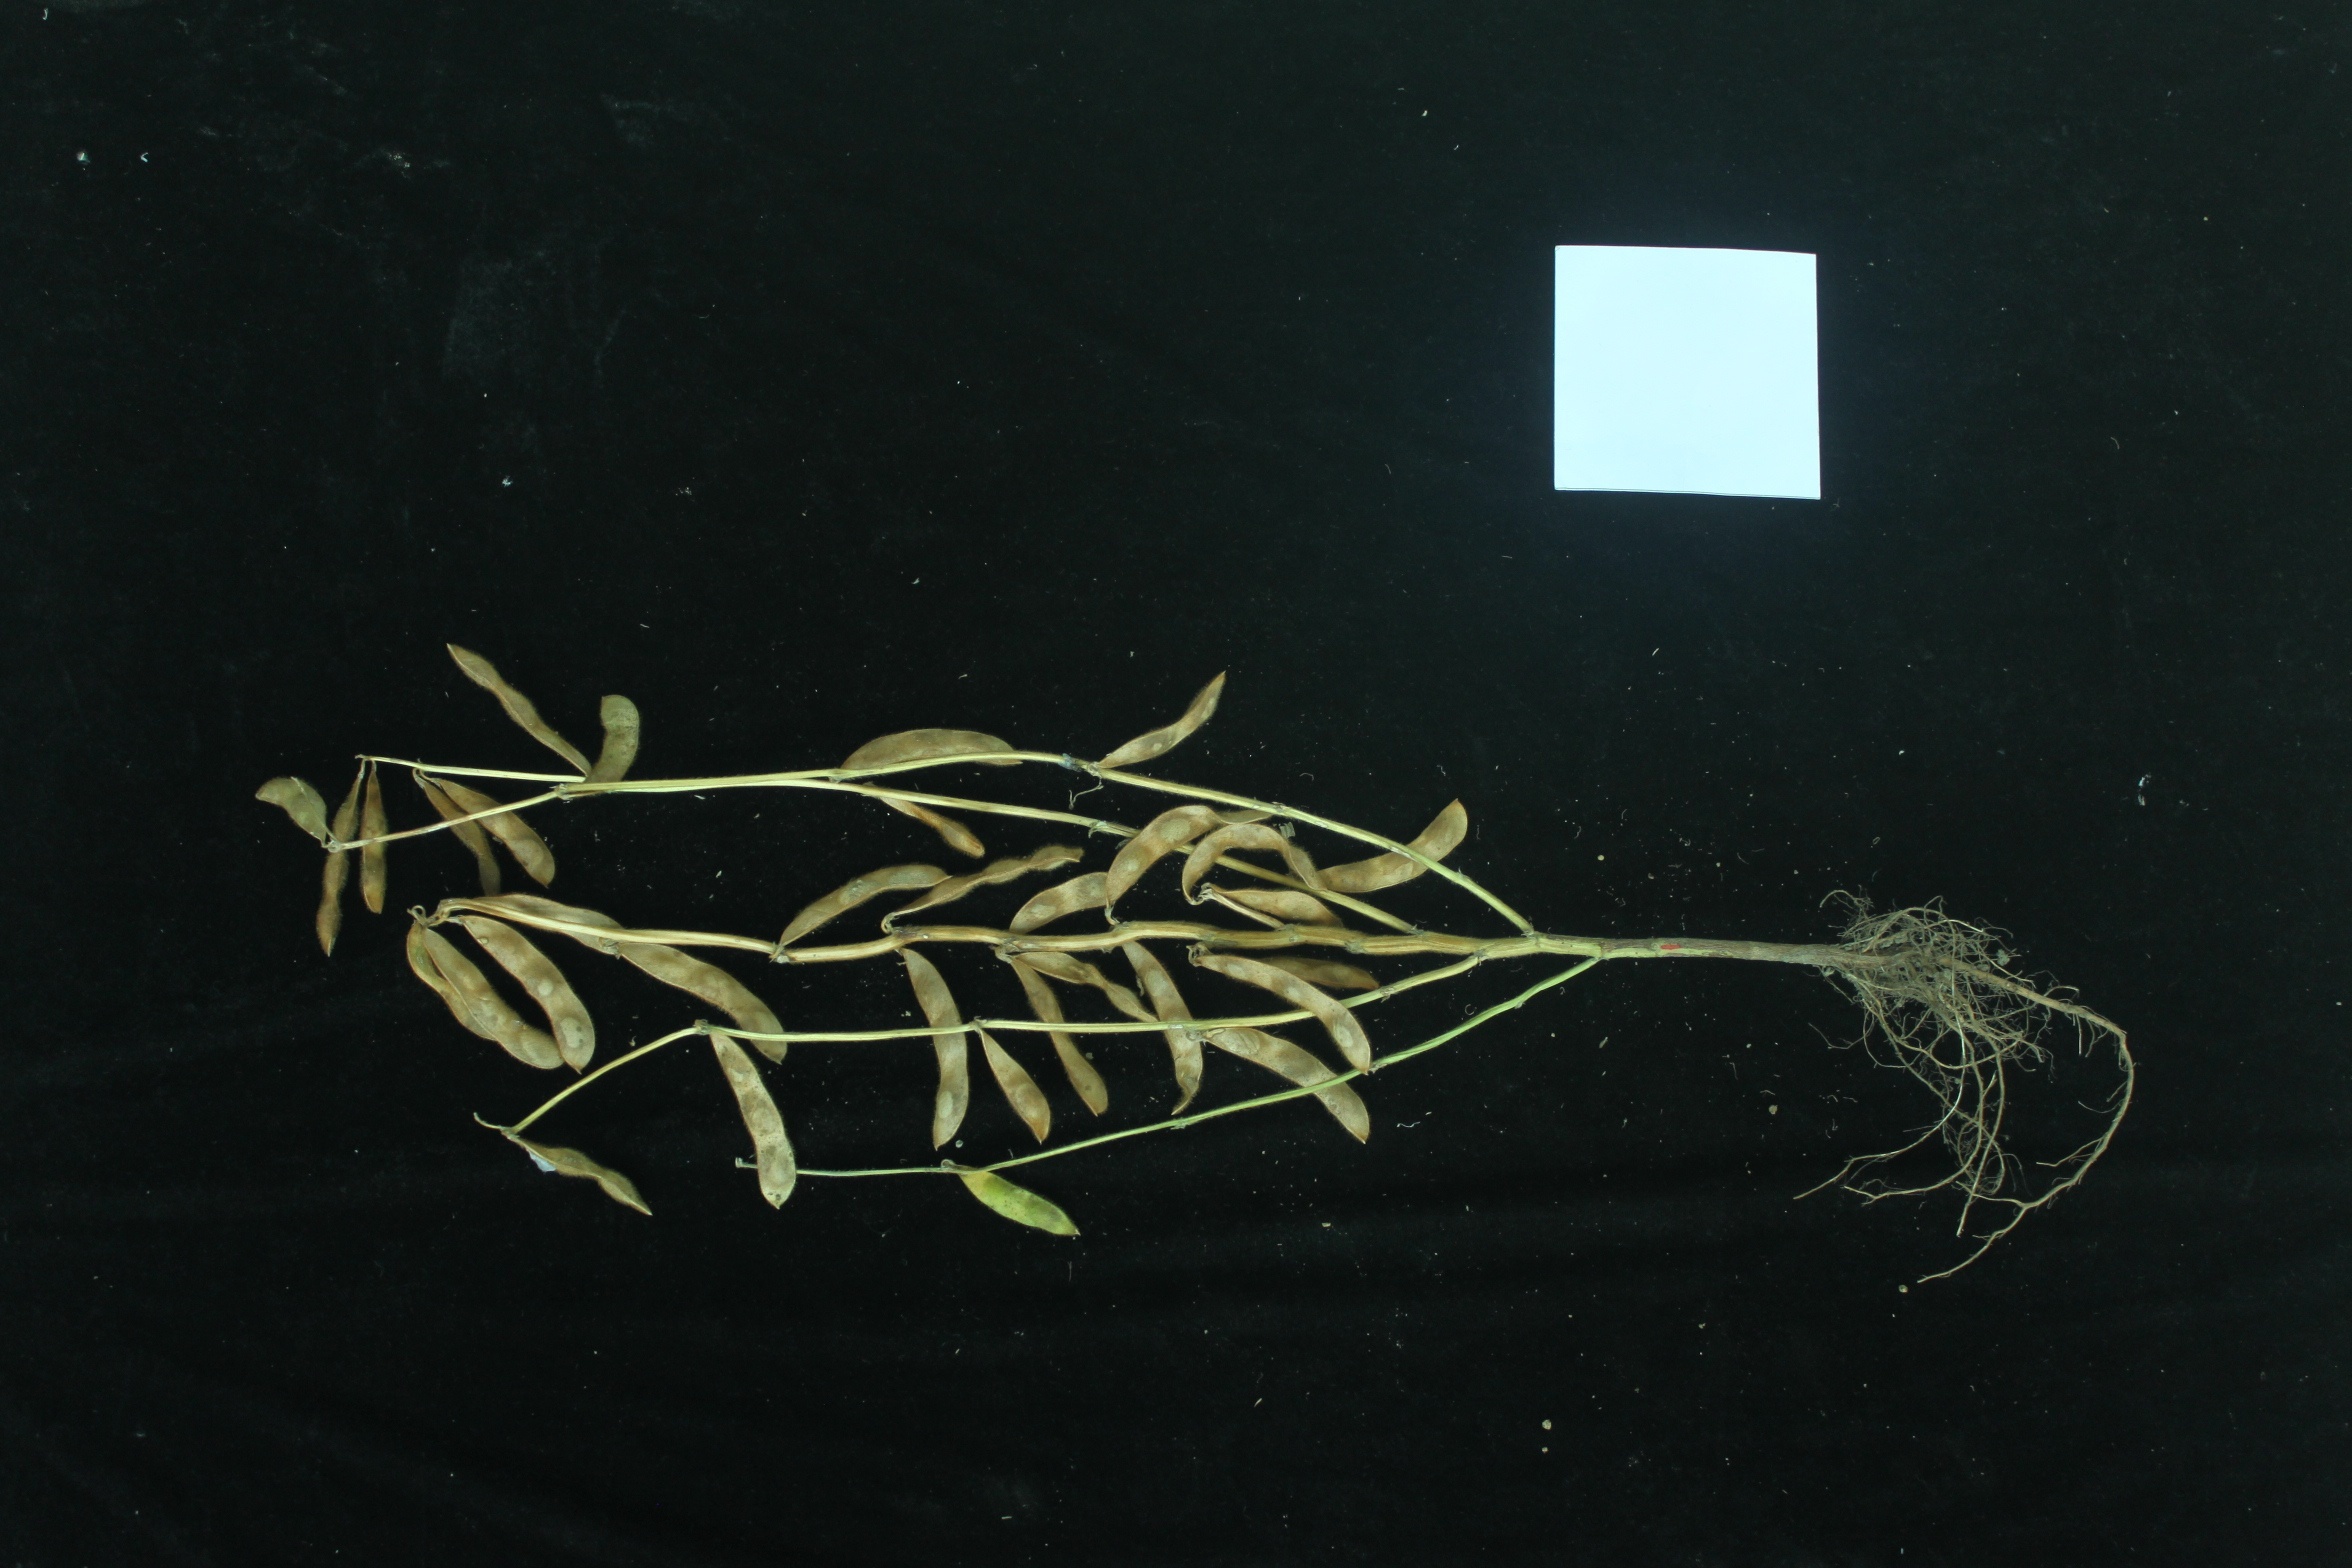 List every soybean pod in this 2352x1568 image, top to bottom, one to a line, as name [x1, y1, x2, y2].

soybean pod [448, 646, 591, 776]
soybean pod [1091, 673, 1224, 768]
soybean pod [586, 698, 638, 785]
soybean pod [843, 729, 1019, 775]
soybean pod [361, 771, 385, 914]
soybean pod [317, 777, 360, 948]
soybean pod [432, 781, 552, 888]
soybean pod [255, 782, 325, 838]
soybean pod [422, 784, 498, 895]
soybean pod [1320, 801, 1466, 893]
soybean pod [894, 804, 983, 856]
soybean pod [1107, 809, 1223, 906]
soybean pod [1183, 826, 1325, 891]
soybean pod [885, 848, 1083, 919]
soybean pod [780, 867, 947, 944]
soybean pod [1007, 874, 1108, 934]
soybean pod [1219, 892, 1336, 925]
soybean pod [474, 896, 619, 953]
soybean pod [455, 917, 593, 1072]
soybean pod [422, 931, 561, 1069]
soybean pod [1125, 941, 1202, 1113]
soybean pod [612, 943, 786, 1067]
soybean pod [1010, 951, 1153, 1022]
soybean pod [906, 953, 968, 1147]
soybean pod [1195, 957, 1371, 1073]
soybean pod [1268, 962, 1377, 989]
soybean pod [1014, 965, 1106, 1117]
soybean pod [1196, 1029, 1367, 1142]
soybean pod [711, 1034, 795, 1210]
soybean pod [982, 1035, 1046, 1144]
soybean pod [510, 1139, 650, 1214]
soybean pod [956, 1168, 1080, 1236]